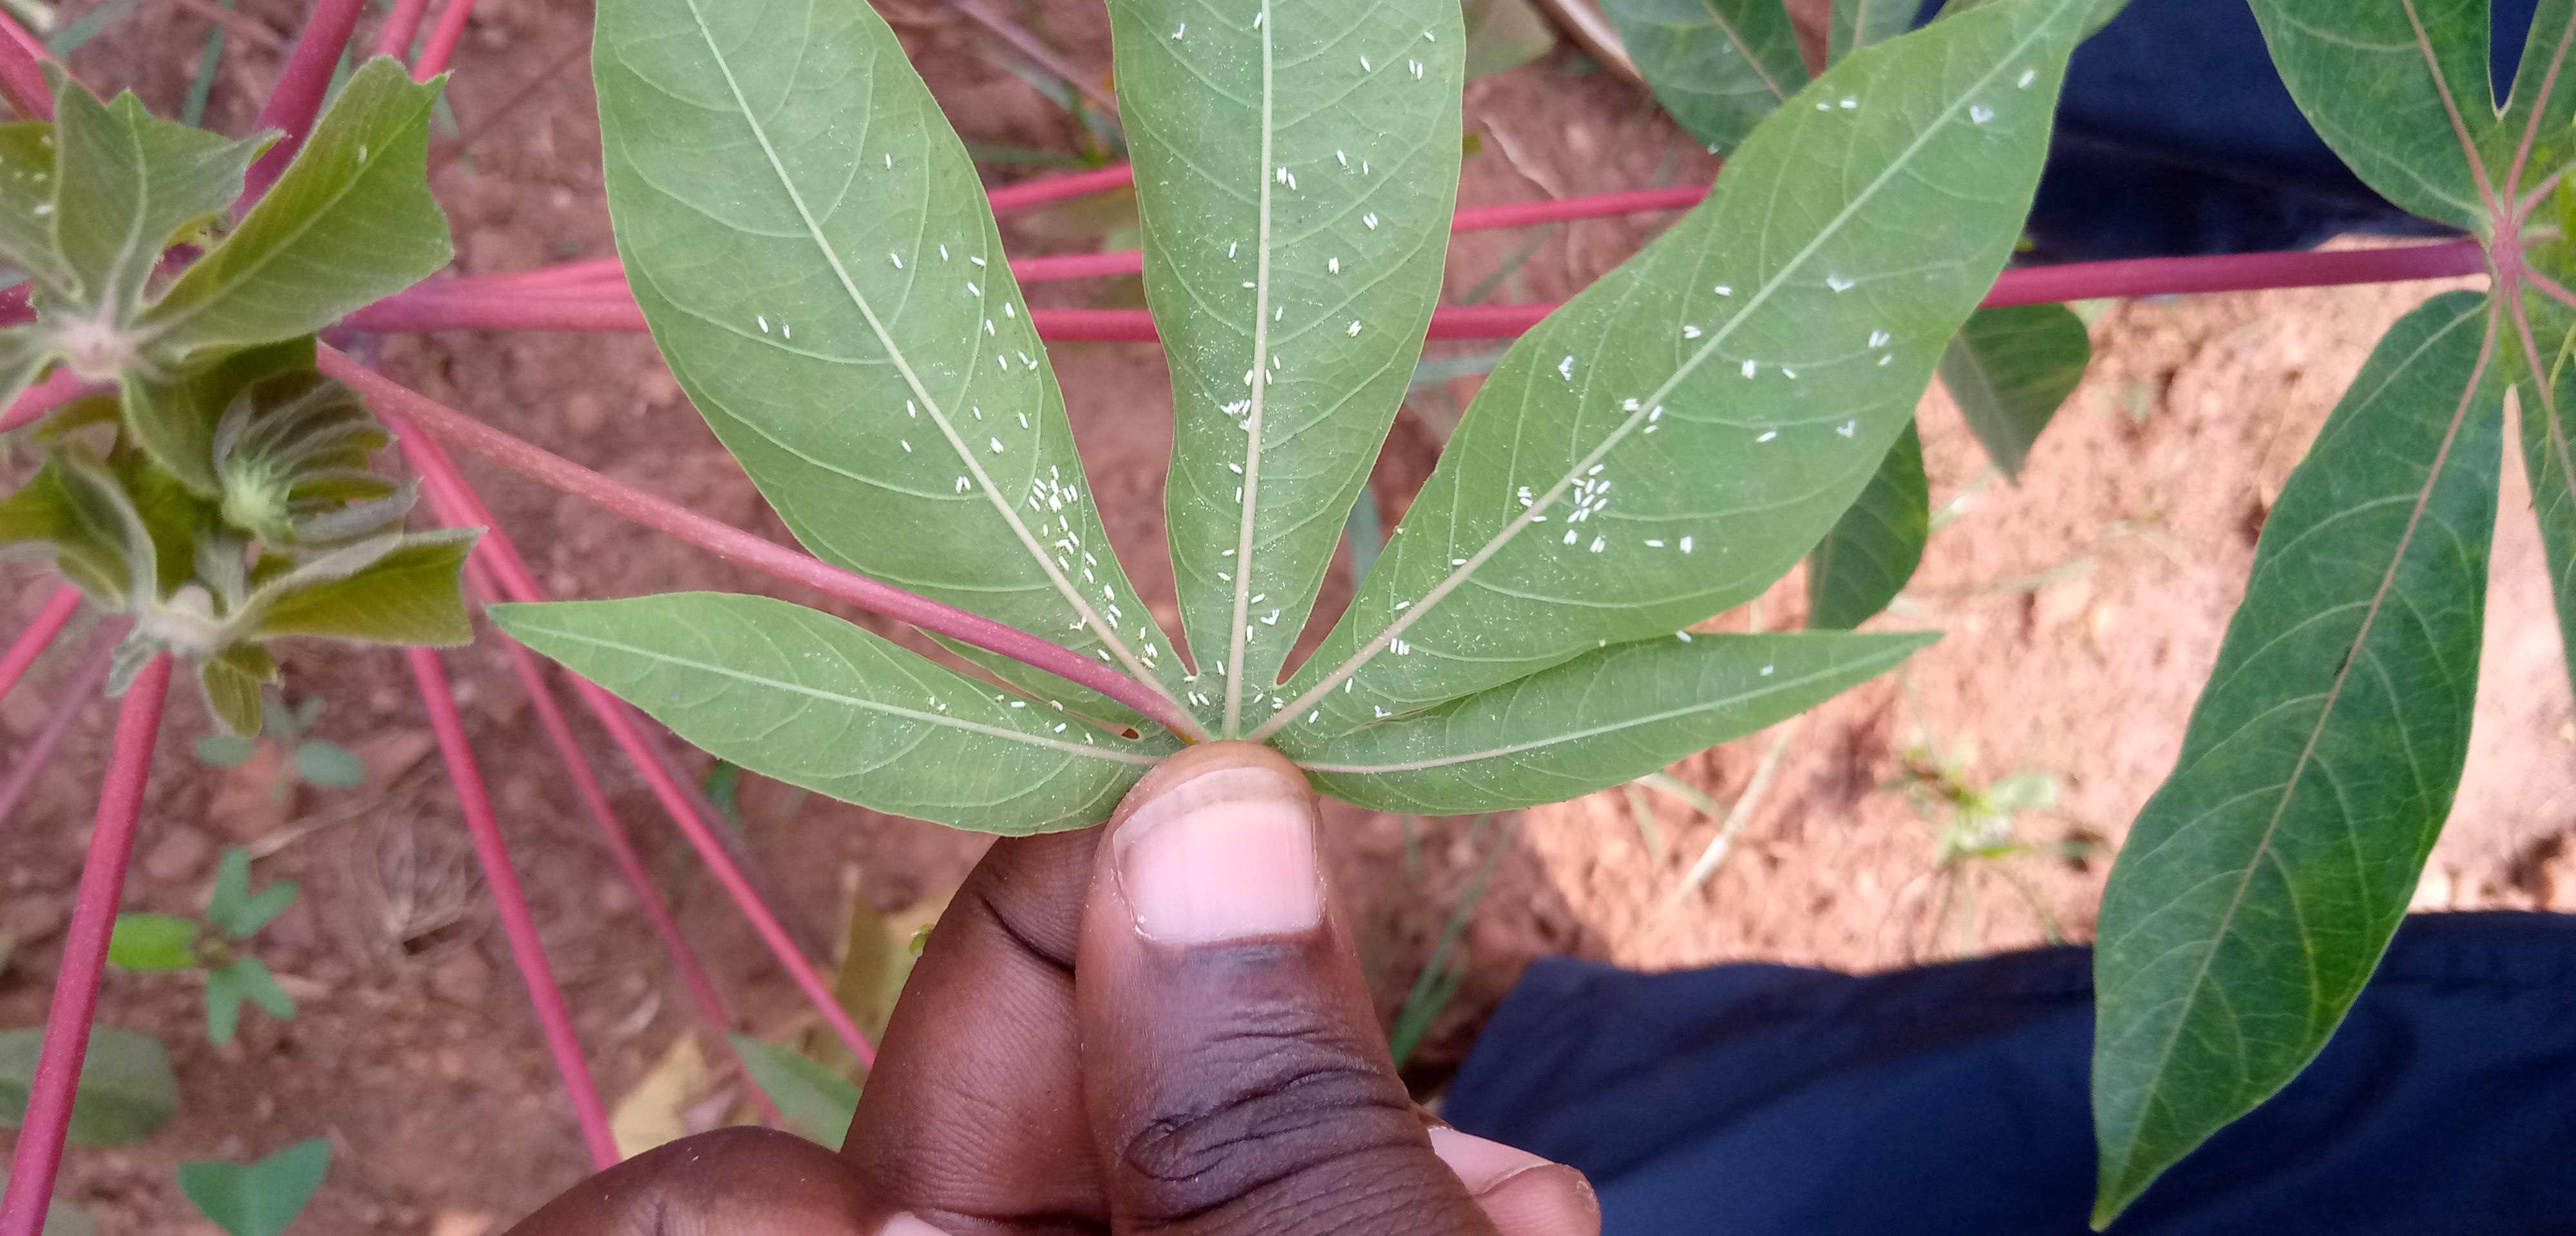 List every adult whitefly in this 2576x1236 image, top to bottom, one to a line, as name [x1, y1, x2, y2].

whitefly [1249, 10, 1265, 32]
whitefly [1170, 22, 1188, 42]
whitefly [1420, 29, 1438, 45]
whitefly [1359, 55, 1374, 73]
whitefly [1406, 57, 1416, 78]
whitefly [1414, 61, 1426, 82]
whitefly [2015, 68, 2038, 91]
whitefly [1835, 96, 1859, 113]
whitefly [1812, 99, 1831, 115]
whitefly [1965, 104, 1996, 127]
whitefly [1335, 149, 1349, 167]
whitefly [884, 152, 893, 171]
whitefly [1361, 159, 1370, 176]
whitefly [1282, 164, 1288, 185]
whitefly [1276, 166, 1282, 184]
whitefly [1287, 171, 1299, 191]
whitefly [1370, 212, 1381, 227]
whitefly [1361, 215, 1376, 231]
whitefly [1226, 239, 1239, 261]
whitefly [938, 242, 952, 262]
whitefly [890, 251, 904, 272]
whitefly [969, 254, 987, 268]
whitefly [1333, 256, 1342, 276]
whitefly [1327, 256, 1333, 274]
whitefly [1823, 273, 1856, 294]
whitefly [965, 278, 983, 300]
whitefly [1241, 280, 1257, 291]
whitefly [1710, 283, 1734, 300]
whitefly [1005, 301, 1017, 321]
whitefly [1273, 304, 1285, 322]
whitefly [756, 314, 770, 335]
whitefly [985, 318, 998, 338]
whitefly [1348, 319, 1361, 335]
whitefly [779, 322, 794, 341]
whitefly [1680, 324, 1700, 331]
whitefly [1352, 325, 1362, 339]
whitefly [1683, 329, 1702, 339]
whitefly [1867, 329, 1880, 349]
whitefly [1877, 332, 1891, 350]
whitefly [1018, 351, 1030, 366]
whitefly [997, 351, 1010, 373]
whitefly [1271, 353, 1283, 371]
whitefly [1555, 353, 1575, 382]
whitefly [1876, 353, 1893, 370]
whitefly [1747, 356, 1756, 381]
whitefly [1027, 359, 1040, 372]
whitefly [1738, 359, 1748, 380]
whitefly [1779, 364, 1797, 382]
whitefly [1263, 366, 1274, 387]
whitefly [1242, 370, 1255, 388]
whitefly [1619, 397, 1641, 404]
whitefly [905, 397, 920, 421]
whitefly [1240, 397, 1245, 409]
whitefly [1242, 398, 1252, 417]
whitefly [1232, 400, 1239, 411]
whitefly [1221, 402, 1232, 416]
whitefly [1648, 403, 1665, 422]
whitefly [1621, 404, 1641, 415]
whitefly [970, 405, 984, 422]
whitefly [1016, 410, 1031, 430]
whitefly [1833, 415, 1857, 442]
whitefly [1237, 416, 1253, 435]
whitefly [1643, 424, 1660, 435]
whitefly [1756, 429, 1777, 444]
whitefly [990, 436, 1005, 453]
whitefly [900, 437, 914, 454]
whitefly [989, 442, 1001, 454]
whitefly [1227, 458, 1244, 478]
whitefly [1586, 462, 1606, 476]
whitefly [1050, 463, 1061, 480]
whitefly [961, 474, 972, 492]
whitefly [954, 476, 965, 494]
whitefly [1033, 476, 1049, 494]
whitefly [1569, 476, 1585, 487]
whitefly [1050, 477, 1062, 494]
whitefly [1583, 477, 1596, 495]
whitefly [1596, 479, 1611, 496]
whitefly [1068, 482, 1081, 503]
whitefly [1517, 484, 1529, 492]
whitefly [1032, 485, 1046, 502]
whitefly [1233, 485, 1244, 505]
whitefly [1571, 486, 1582, 504]
whitefly [1063, 487, 1074, 505]
whitefly [1514, 491, 1533, 498]
whitefly [1027, 493, 1042, 514]
whitefly [1050, 493, 1063, 510]
whitefly [1580, 493, 1595, 507]
whitefly [1048, 496, 1059, 512]
whitefly [1519, 498, 1533, 509]
whitefly [1593, 498, 1608, 512]
whitefly [1579, 506, 1590, 525]
whitefly [1566, 509, 1581, 525]
whitefly [1058, 512, 1070, 532]
whitefly [1529, 513, 1551, 523]
whitefly [1041, 521, 1050, 539]
whitefly [1394, 524, 1405, 537]
whitefly [1561, 528, 1575, 547]
whitefly [1066, 529, 1083, 547]
whitefly [1570, 532, 1578, 545]
whitefly [1685, 534, 1695, 556]
whitefly [1590, 536, 1602, 553]
whitefly [1678, 536, 1685, 553]
whitefly [1053, 537, 1070, 548]
whitefly [1642, 537, 1665, 552]
whitefly [1596, 539, 1605, 554]
whitefly [1065, 541, 1077, 557]
whitefly [1221, 546, 1235, 559]
whitefly [1084, 550, 1101, 568]
whitefly [1056, 555, 1072, 573]
whitefly [1450, 557, 1468, 567]
whitefly [1083, 567, 1097, 585]
whitefly [1216, 570, 1233, 584]
whitefly [1102, 583, 1116, 603]
whitefly [1250, 592, 1267, 606]
whitefly [1396, 598, 1413, 612]
whitefly [1110, 604, 1123, 619]
whitefly [1260, 605, 1283, 630]
whitefly [1068, 612, 1090, 631]
whitefly [1105, 612, 1120, 630]
whitefly [1245, 623, 1256, 644]
whitefly [1137, 624, 1148, 639]
whitefly [1674, 628, 1694, 646]
whitefly [1389, 635, 1398, 658]
whitefly [1596, 637, 1609, 652]
whitefly [1396, 639, 1405, 658]
whitefly [1403, 641, 1412, 658]
whitefly [1149, 641, 1159, 658]
whitefly [1144, 642, 1152, 657]
whitefly [1094, 645, 1115, 665]
whitefly [1139, 655, 1159, 672]
whitefly [1215, 657, 1227, 676]
whitefly [1756, 664, 1777, 680]
whitefly [1180, 669, 1197, 682]
whitefly [1343, 675, 1355, 695]
whitefly [1181, 688, 1199, 709]
whitefly [1289, 688, 1301, 697]
whitefly [925, 692, 936, 707]
whitefly [1200, 692, 1215, 707]
whitefly [1252, 692, 1264, 708]
whitefly [1007, 695, 1025, 712]
whitefly [1271, 695, 1287, 704]
whitefly [1046, 697, 1064, 713]
whitefly [934, 702, 950, 714]
whitefly [1271, 702, 1284, 712]
whitefly [1370, 703, 1394, 722]
whitefly [1307, 707, 1323, 725]
whitefly [1050, 718, 1068, 736]
whitefly [1083, 729, 1097, 749]